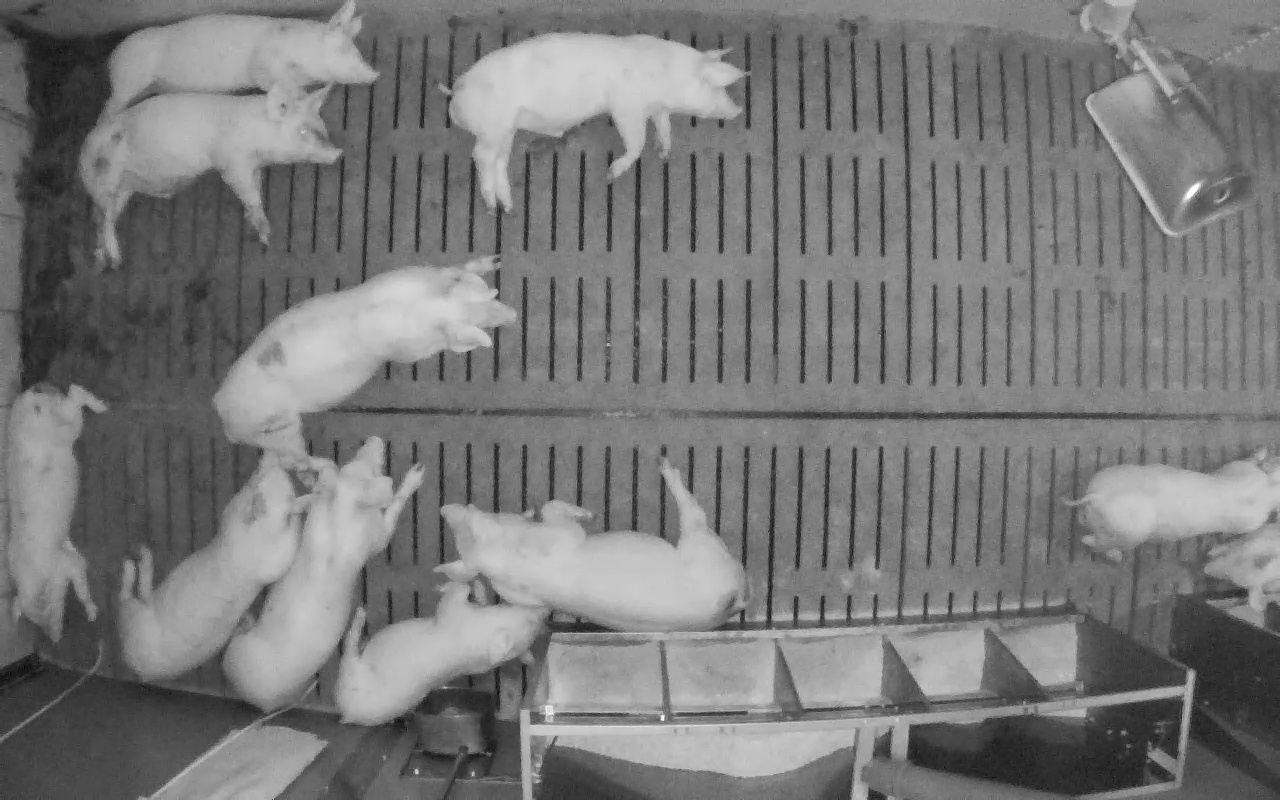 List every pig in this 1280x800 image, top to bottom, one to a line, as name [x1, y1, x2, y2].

pig [95, 2, 384, 127]
pig [437, 34, 752, 216]
pig [77, 81, 345, 271]
pig [210, 253, 521, 492]
pig [7, 380, 111, 644]
pig [215, 433, 428, 717]
pig [118, 443, 320, 689]
pig [1059, 449, 1277, 557]
pig [431, 453, 755, 634]
pig [1202, 520, 1278, 613]
pig [328, 581, 556, 731]